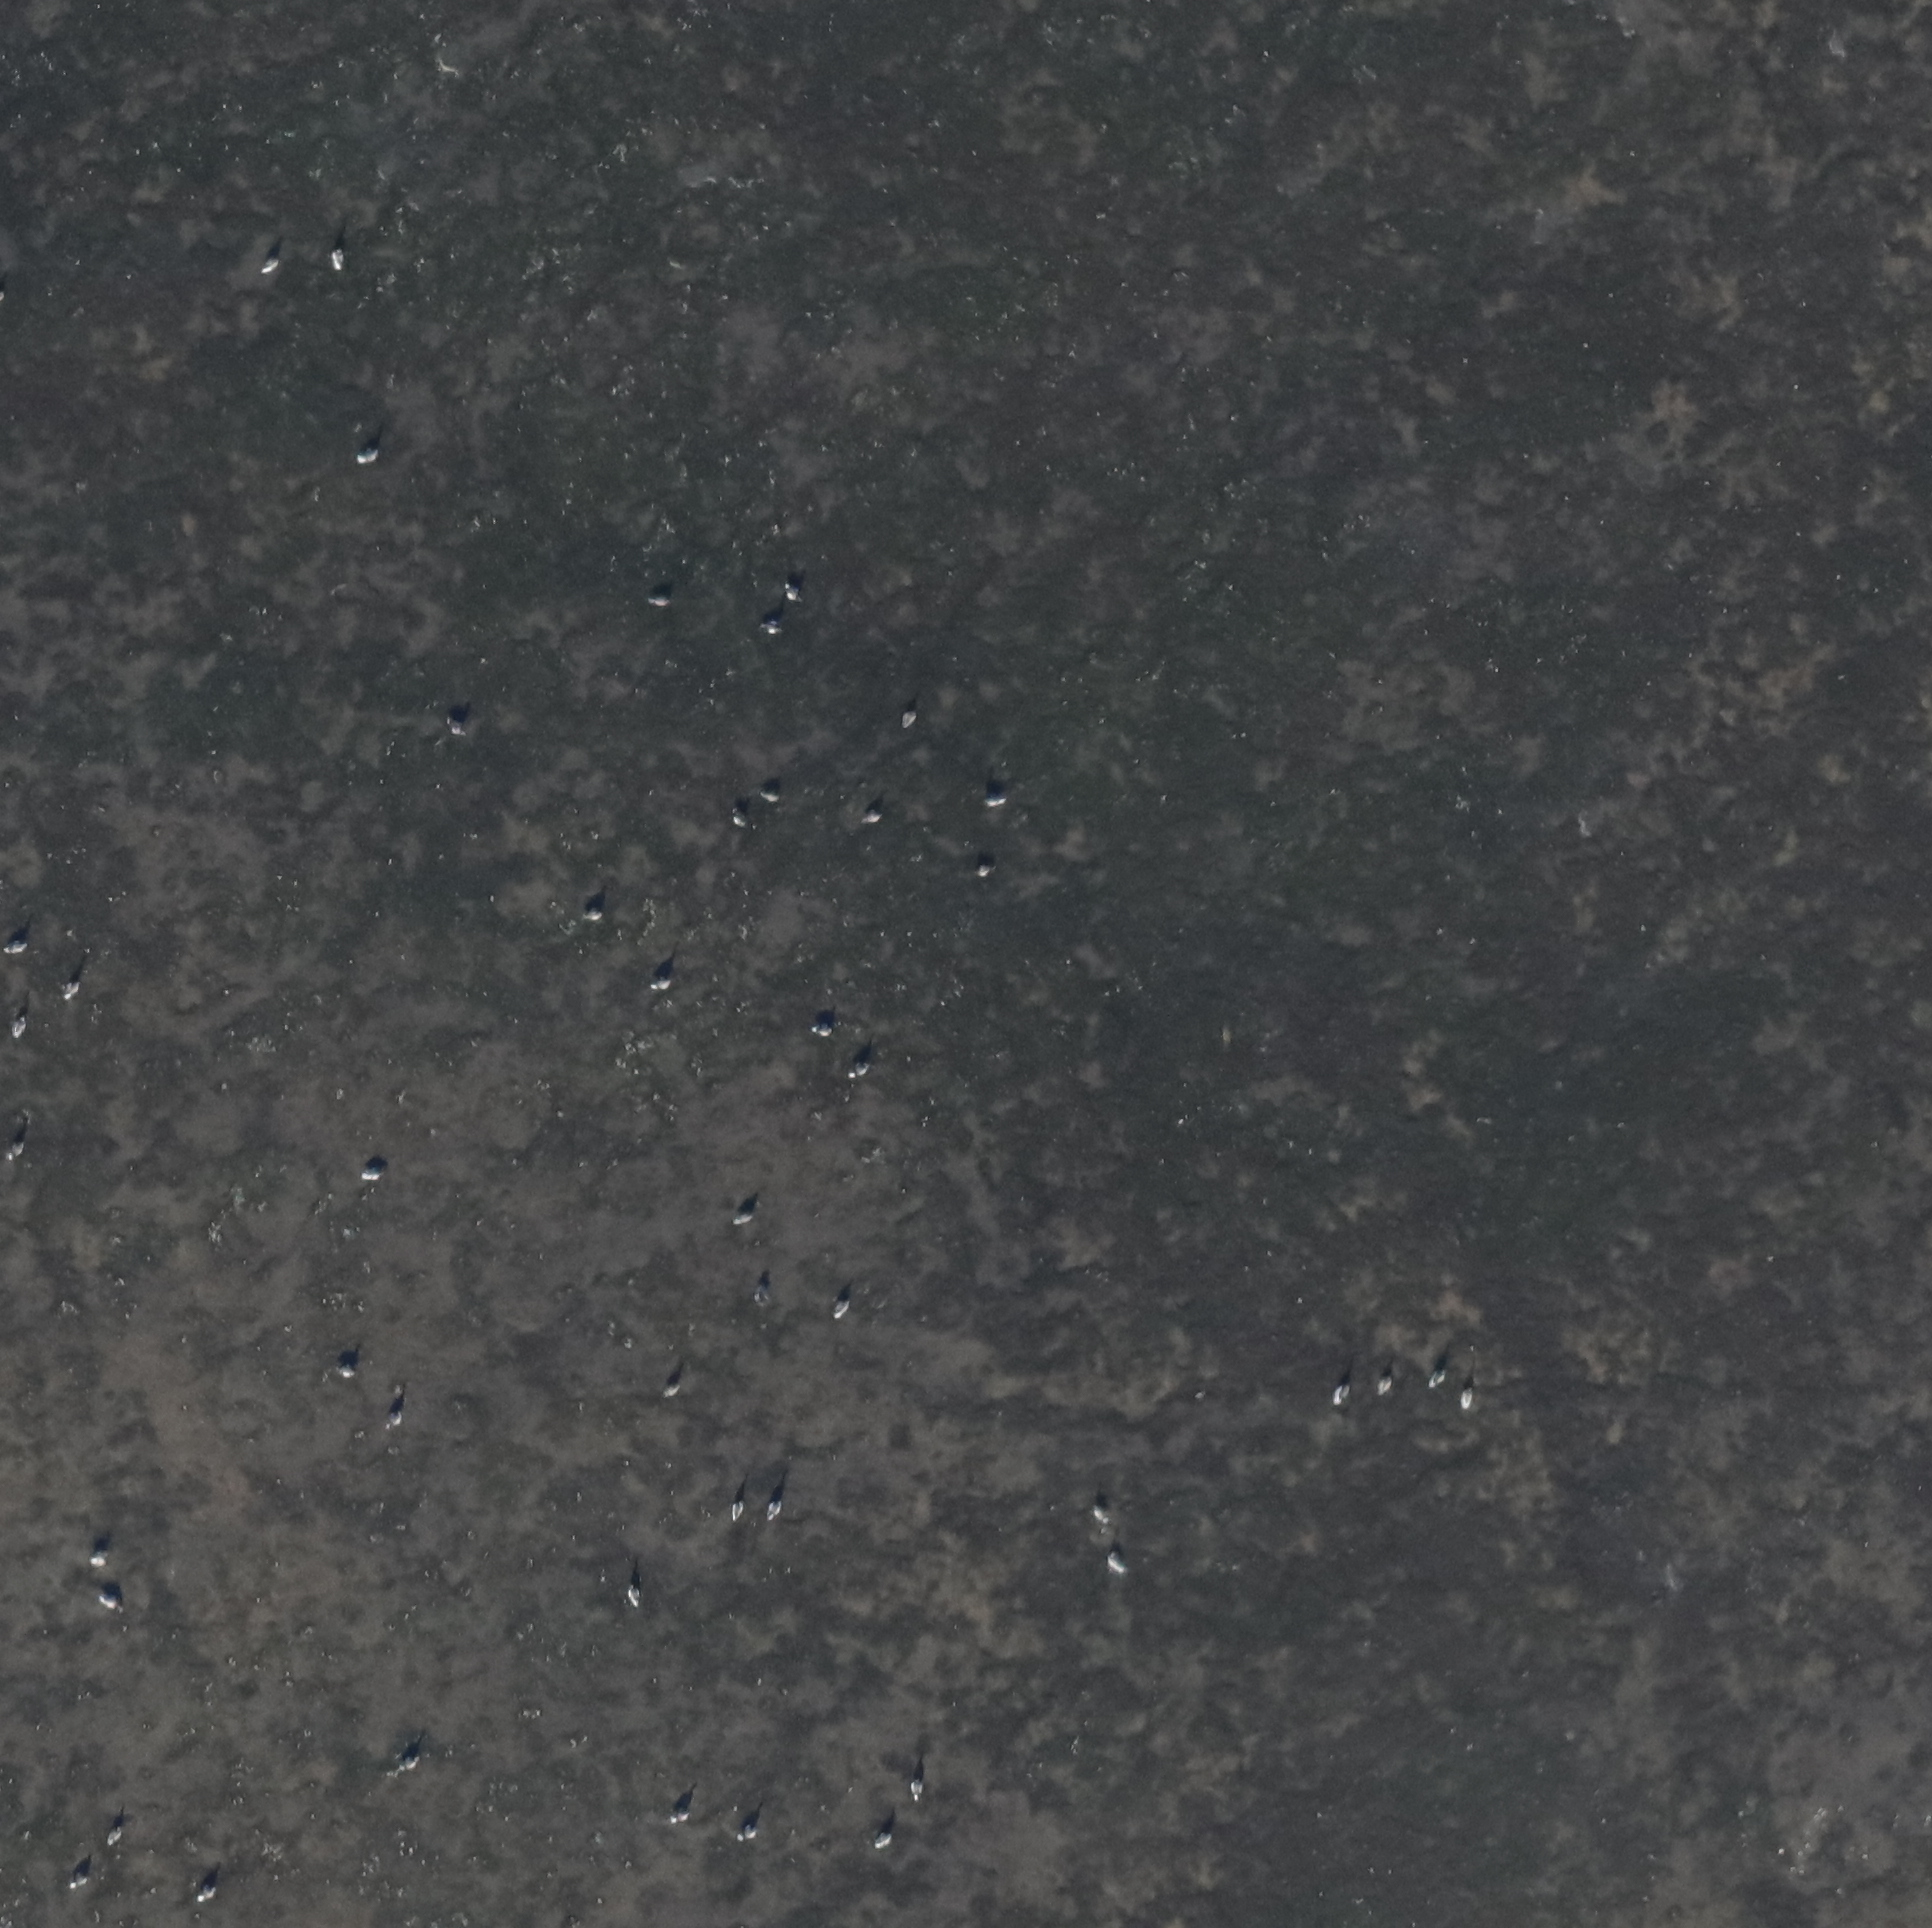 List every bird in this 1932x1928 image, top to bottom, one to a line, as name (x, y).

brant (338, 258)
brant (271, 263)
brant (367, 454)
brant (792, 592)
brant (660, 600)
brant (771, 627)
brant (908, 717)
brant (456, 727)
brant (770, 796)
brant (994, 800)
brant (740, 818)
brant (874, 819)
brant (980, 870)
brant (594, 915)
brant (15, 947)
brant (661, 983)
brant (70, 989)
brant (18, 1024)
brant (823, 1030)
brant (861, 1067)
brant (16, 1149)
brant (370, 1171)
brant (746, 1219)
brant (763, 1297)
brant (841, 1307)
brant (346, 1370)
brant (1437, 1378)
brant (1387, 1385)
brant (674, 1388)
brant (1344, 1392)
brant (1467, 1402)
brant (395, 1416)
brant (737, 1509)
brant (774, 1509)
brant (1100, 1513)
brant (101, 1555)
brant (1113, 1561)
brant (633, 1594)
brant (111, 1602)
brant (408, 1763)
brant (916, 1788)
brant (681, 1815)
brant (748, 1831)
brant (114, 1835)
brant (883, 1838)
brant (79, 1880)
brant (206, 1892)